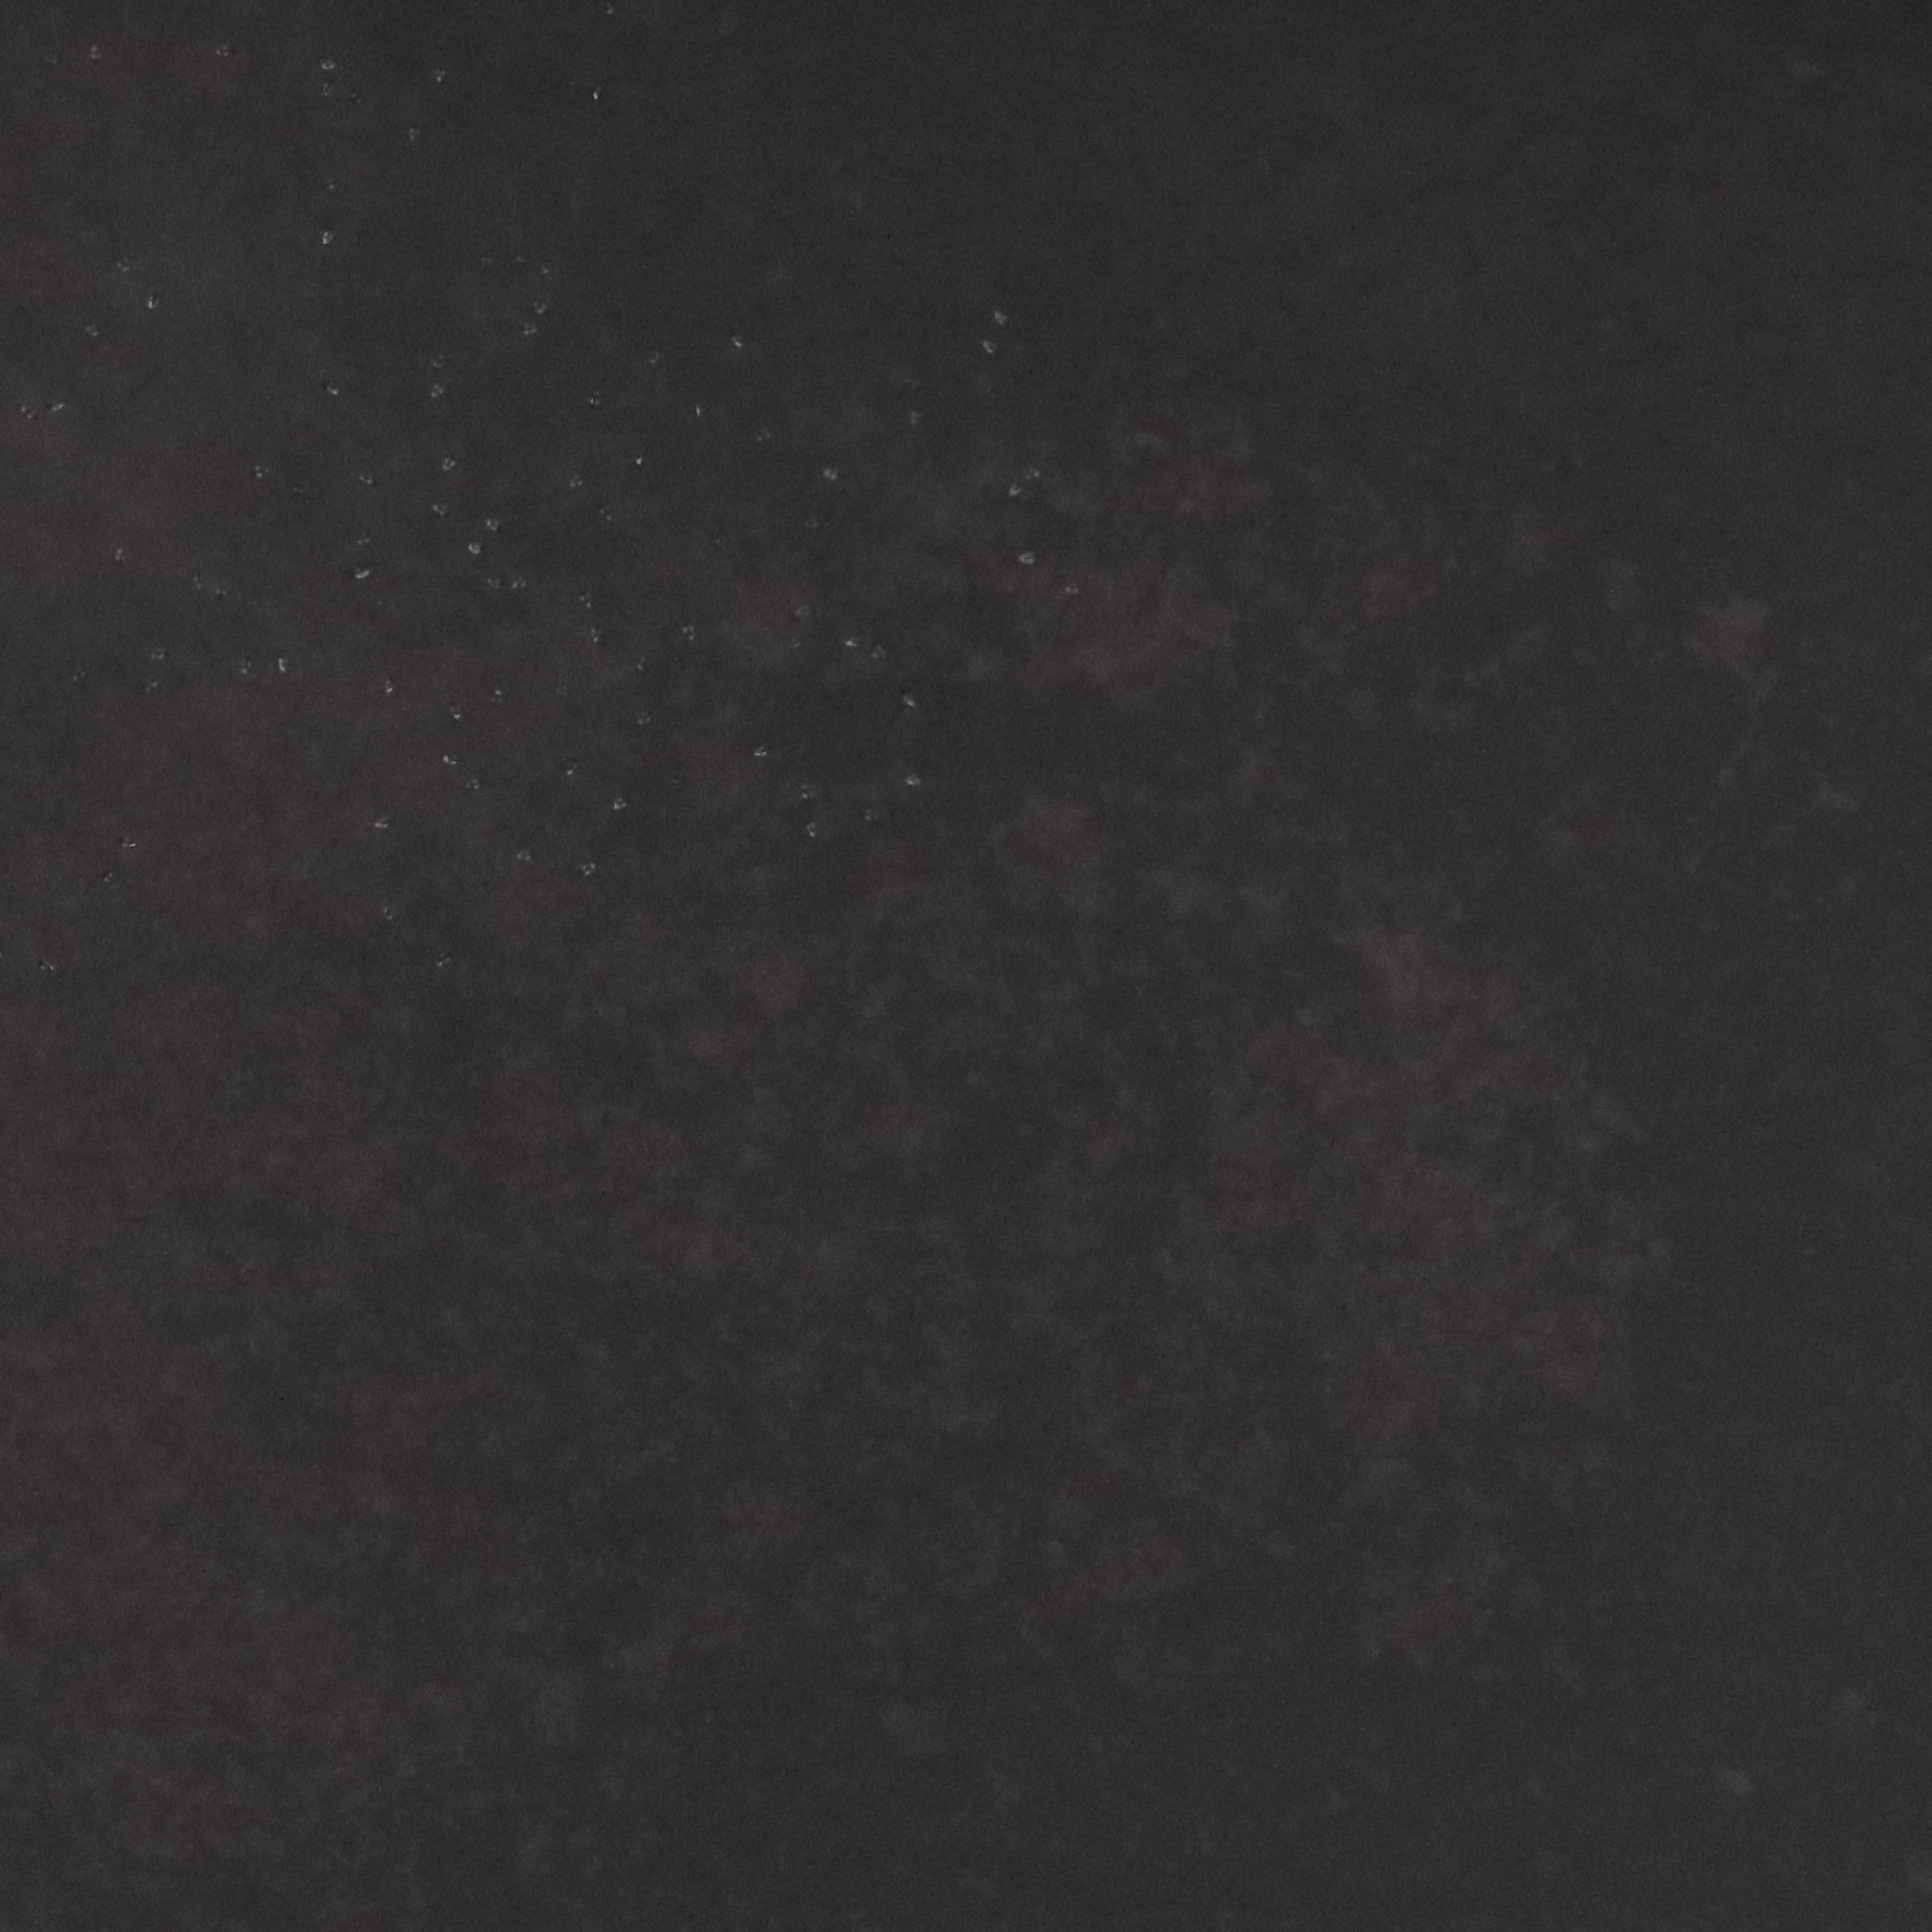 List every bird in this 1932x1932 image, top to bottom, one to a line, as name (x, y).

brant (610, 16)
brant (104, 49)
brant (56, 51)
brant (233, 51)
brant (333, 60)
brant (441, 80)
brant (600, 90)
brant (330, 92)
brant (361, 102)
brant (412, 135)
brant (335, 190)
brant (333, 237)
brant (520, 256)
brant (488, 261)
brant (128, 266)
brant (544, 271)
brant (152, 307)
brant (544, 312)
brant (998, 316)
brant (535, 328)
brant (97, 336)
brant (743, 341)
brant (994, 349)
brant (650, 355)
brant (434, 366)
brant (917, 383)
brant (328, 386)
brant (584, 389)
brant (430, 395)
brant (64, 405)
brant (703, 407)
brant (26, 411)
brant (919, 413)
brant (762, 433)
brant (449, 462)
brant (1031, 467)
brant (256, 474)
brant (827, 474)
brant (370, 478)
brant (300, 484)
brant (574, 484)
brant (1012, 491)
brant (444, 505)
brant (609, 516)
brant (496, 522)
brant (815, 529)
brant (365, 544)
brant (479, 547)
brant (123, 551)
brant (1028, 558)
brant (367, 573)
brant (197, 580)
brant (502, 583)
brant (524, 583)
brant (1070, 583)
brant (228, 593)
brant (582, 604)
brant (808, 607)
brant (687, 633)
brant (785, 639)
brant (602, 640)
brant (842, 641)
brant (876, 651)
brant (161, 660)
brant (644, 665)
brant (295, 666)
brant (250, 668)
brant (80, 682)
brant (155, 684)
brant (387, 692)
brant (561, 692)
brant (505, 703)
brant (909, 703)
brant (454, 713)
brant (658, 723)
brant (455, 753)
brant (763, 753)
brant (577, 775)
brant (911, 778)
brant (479, 784)
brant (815, 786)
brant (625, 806)
brant (882, 810)
brant (387, 813)
brant (817, 832)
brant (132, 837)
brant (525, 860)
brant (584, 881)
brant (106, 884)
brant (393, 913)
brant (6, 956)
brant (435, 959)
brant (50, 962)